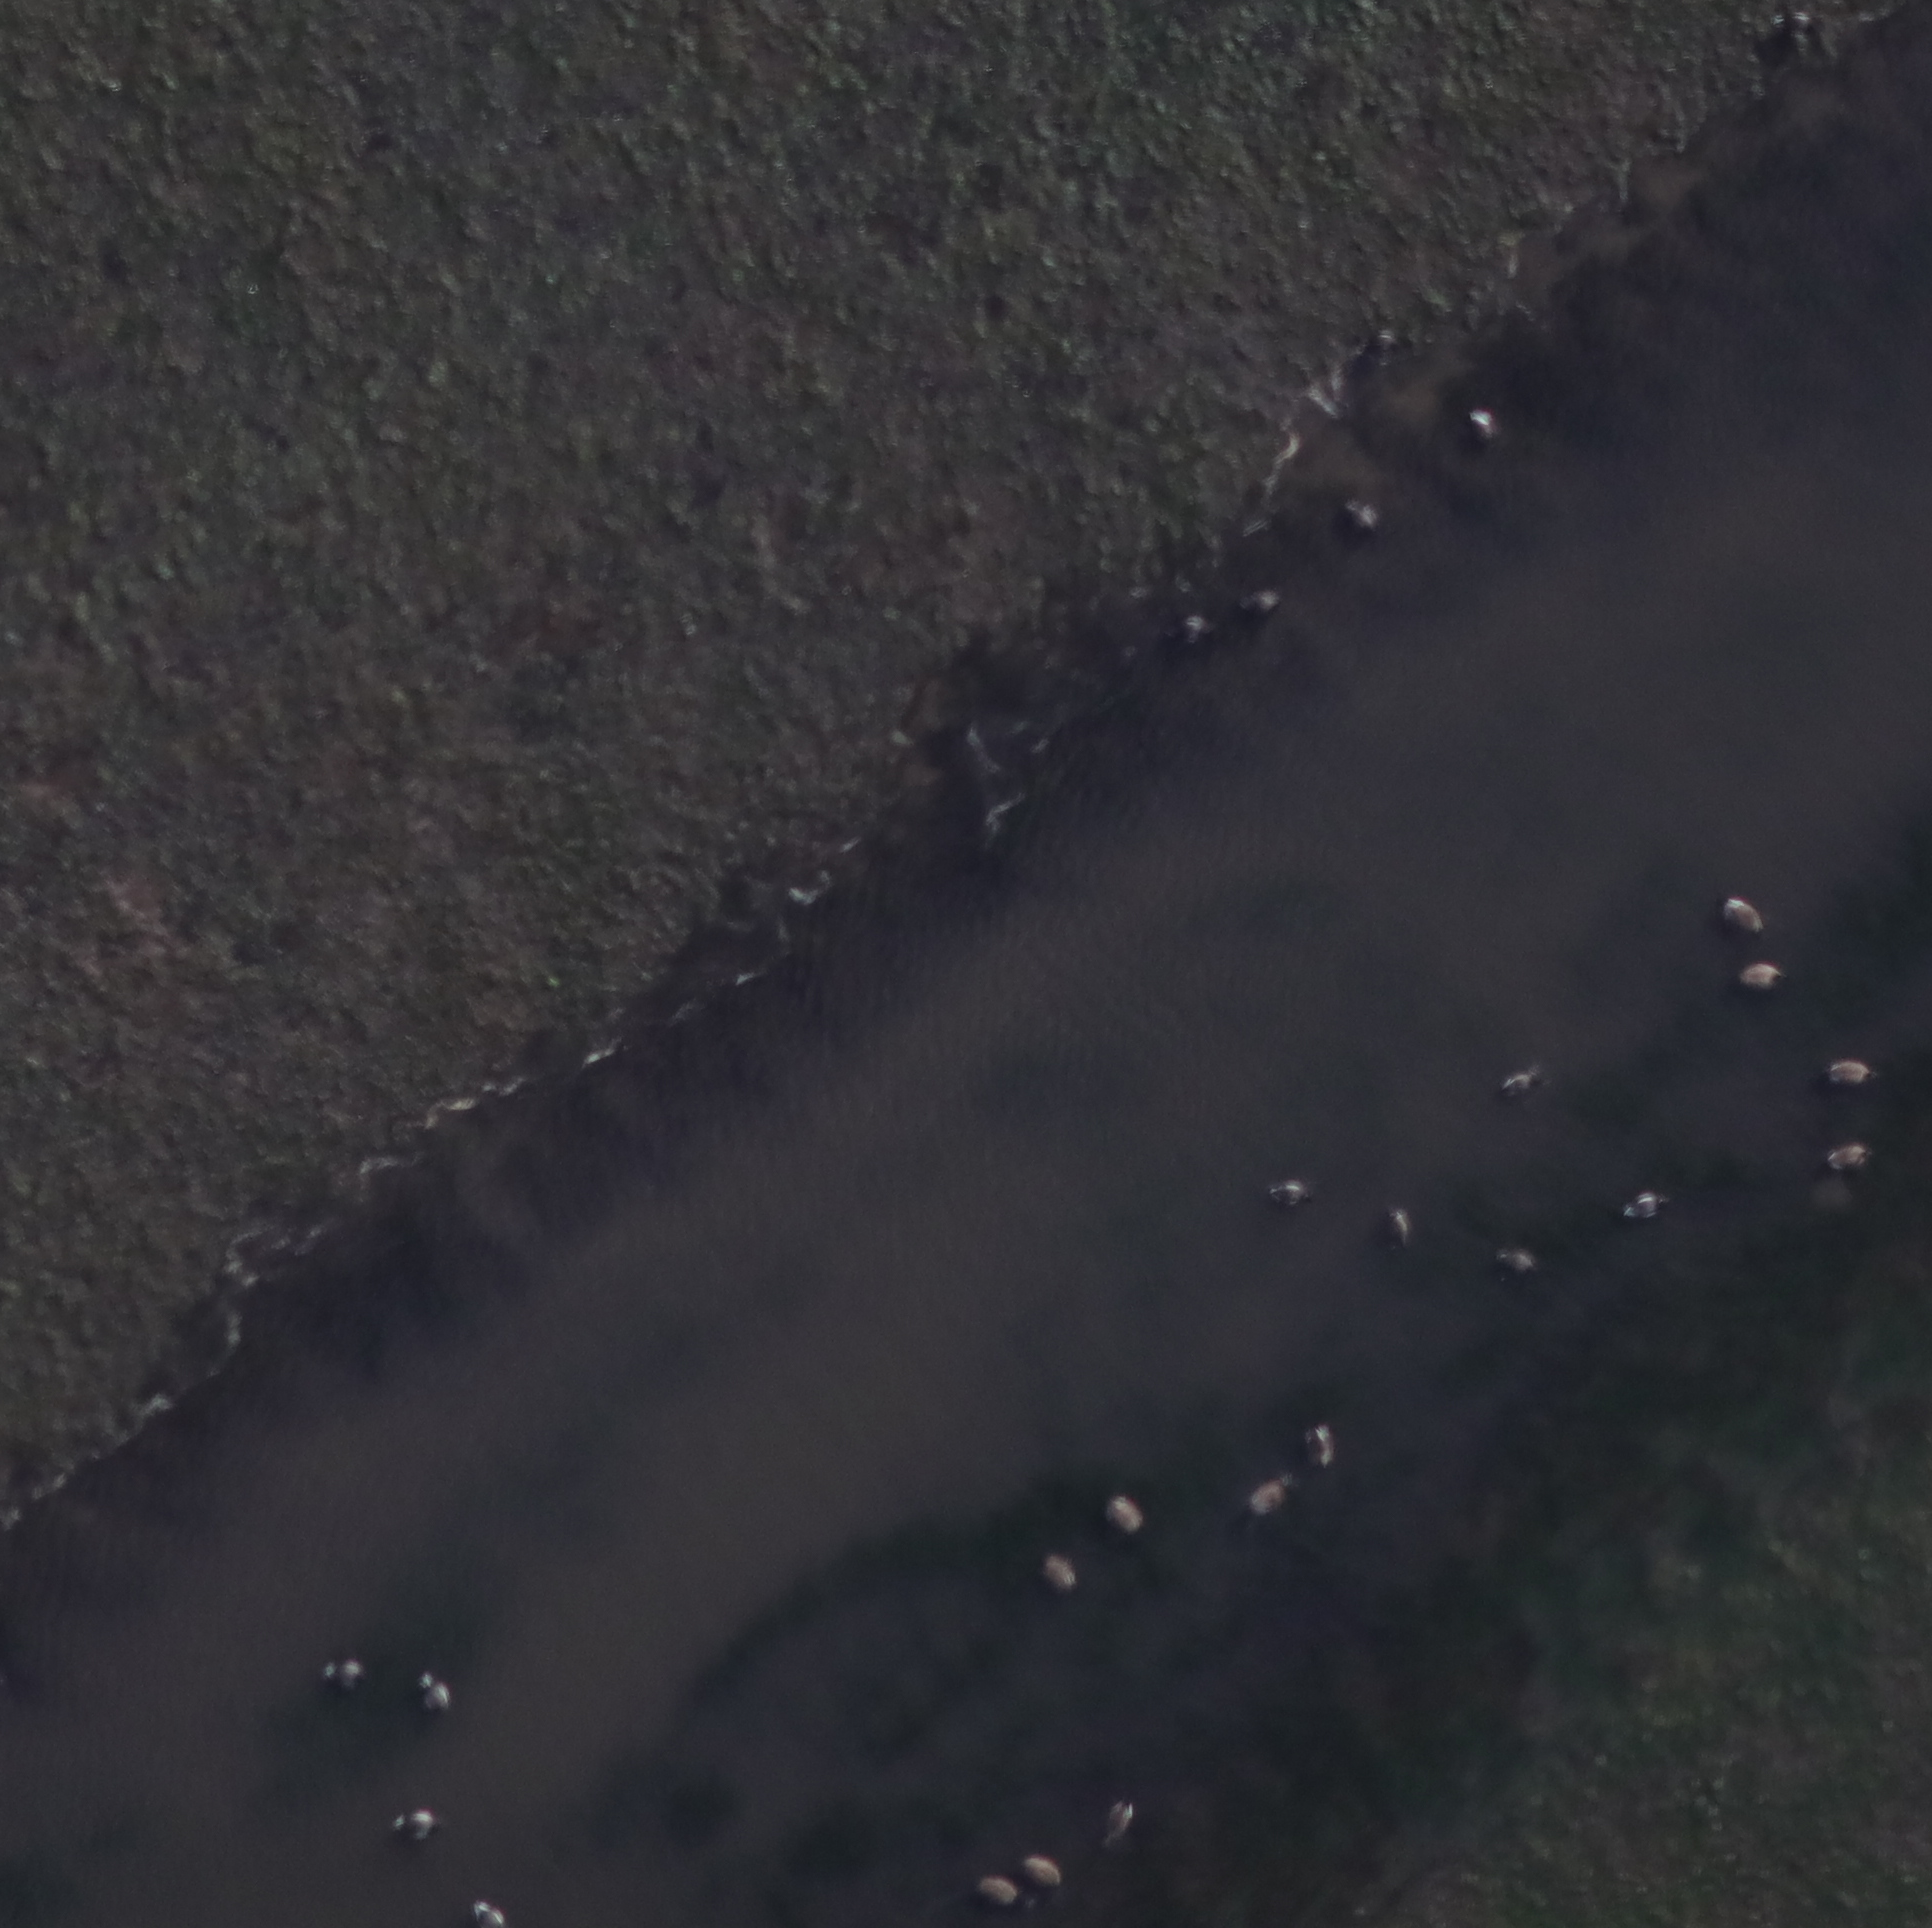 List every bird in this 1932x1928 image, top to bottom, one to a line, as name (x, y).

brant (1483, 425)
brant (1360, 512)
brant (1262, 601)
brant (1192, 631)
brant (1745, 913)
brant (1755, 982)
brant (1844, 1064)
brant (1520, 1080)
brant (1851, 1153)
brant (1285, 1189)
brant (1647, 1205)
brant (1400, 1225)
brant (1516, 1260)
brant (1324, 1440)
Canada goose (1259, 1501)
Canada goose (1130, 1514)
Canada goose (1062, 1573)
brant (339, 1673)
brant (437, 1694)
Canada goose (1115, 1820)
brant (411, 1825)
Canada goose (1046, 1866)
Canada goose (992, 1892)
brant (490, 1915)